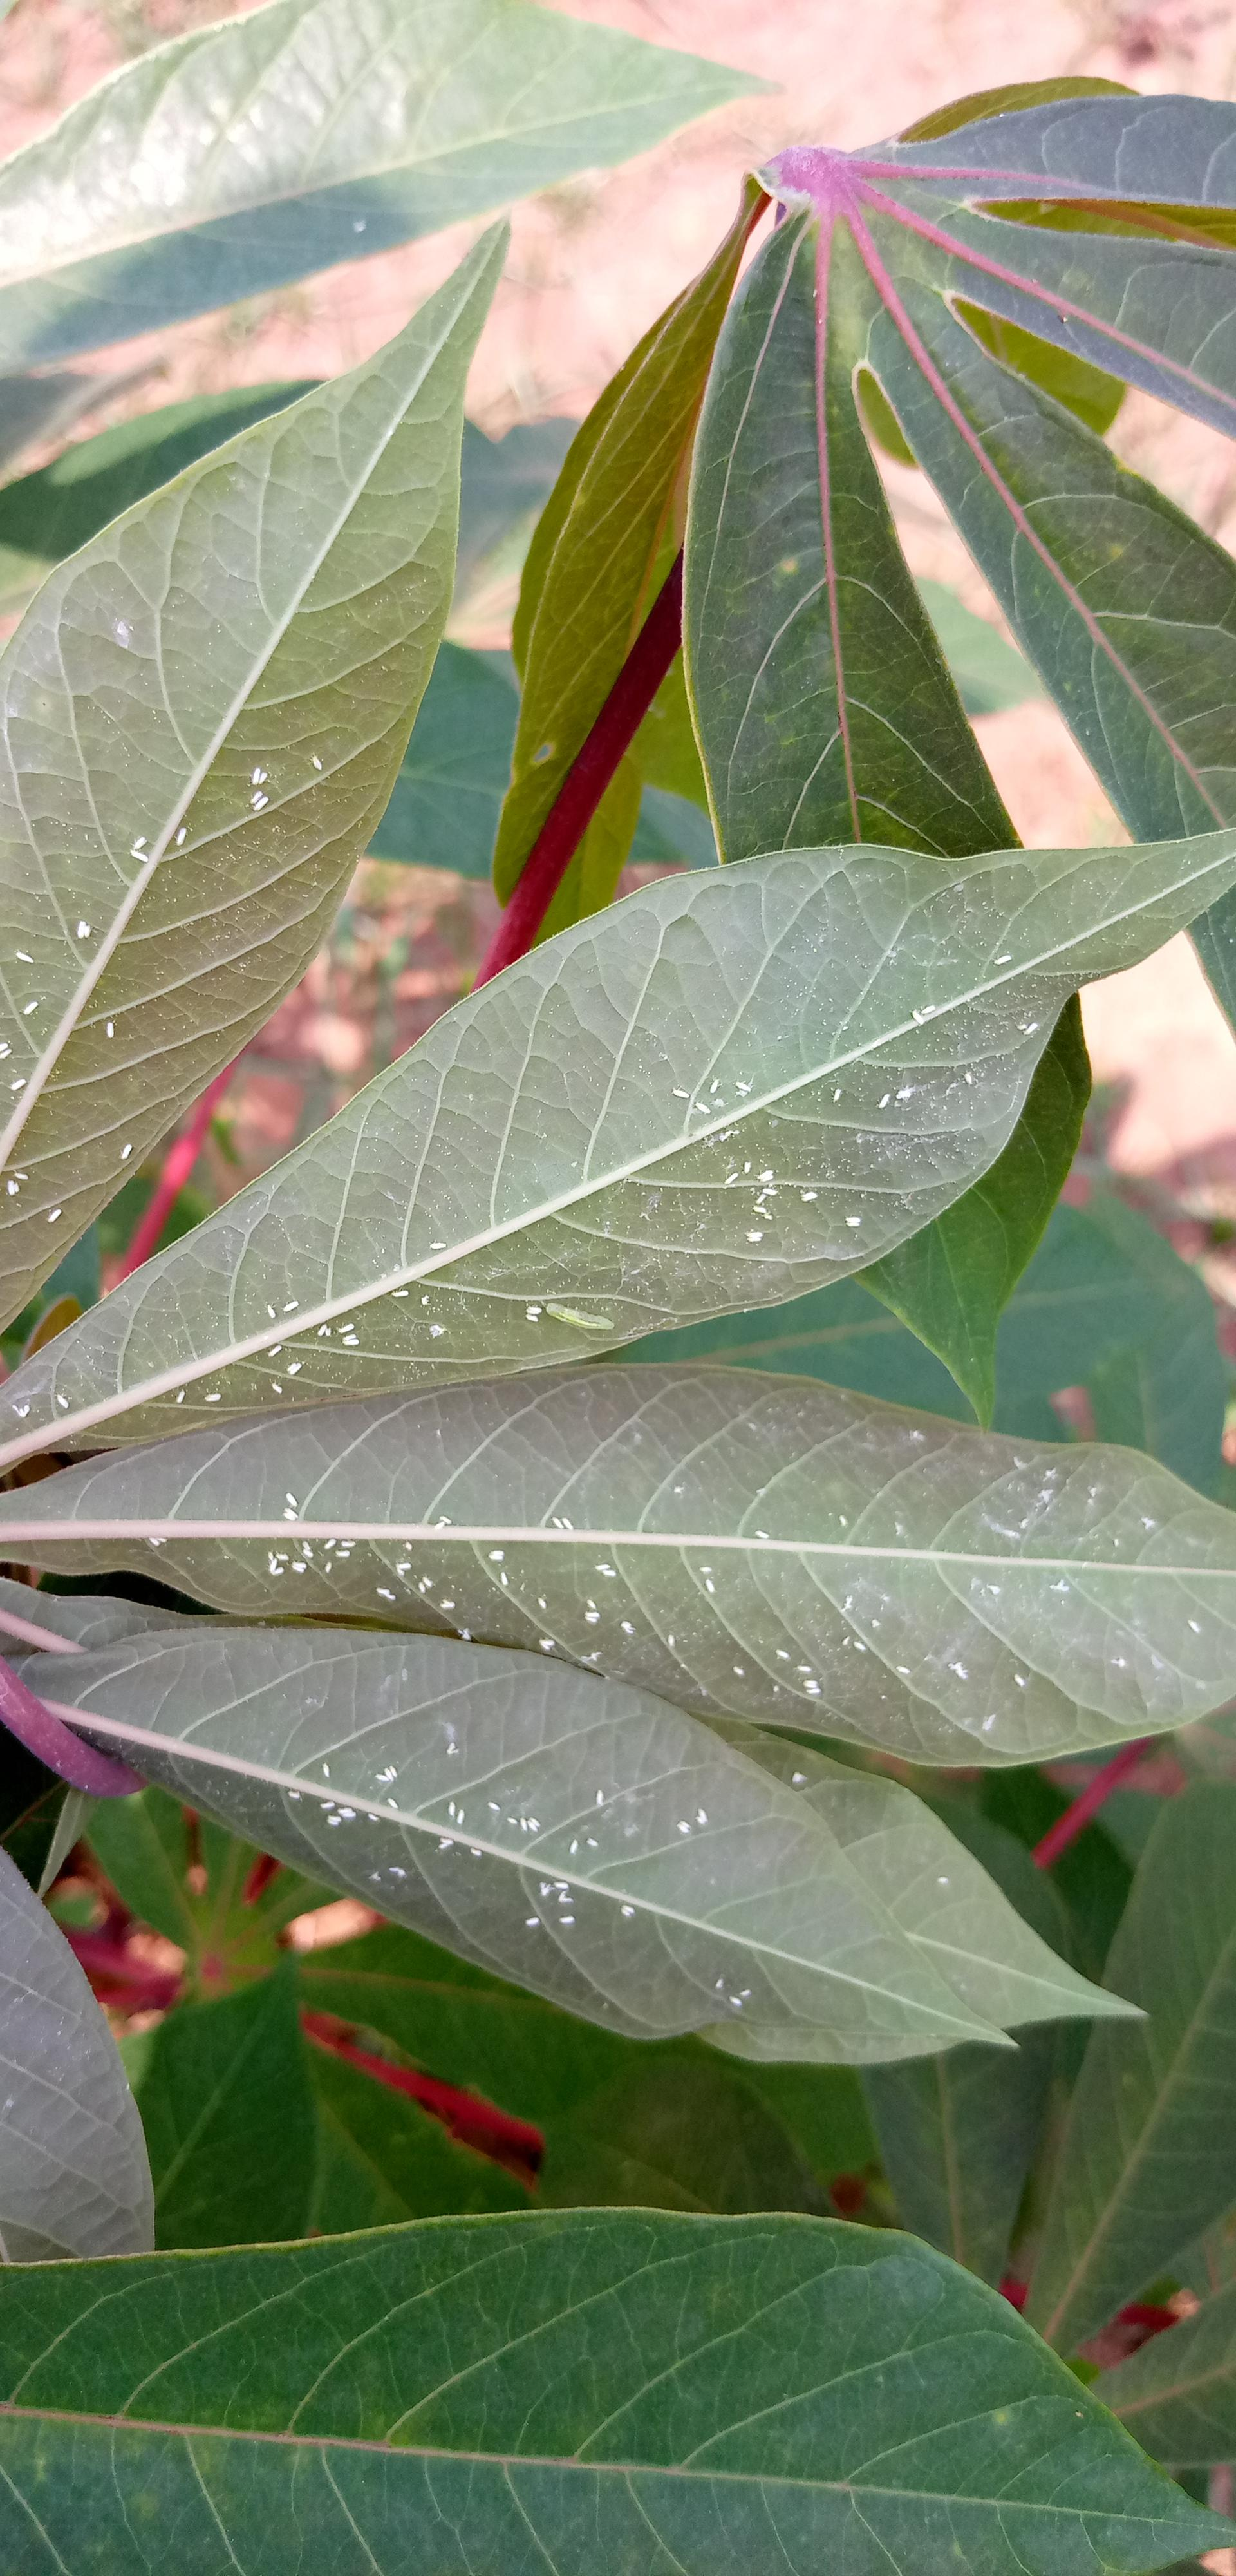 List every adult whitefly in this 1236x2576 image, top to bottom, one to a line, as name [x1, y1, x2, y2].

whitefly [308, 748, 327, 773]
whitefly [250, 765, 259, 788]
whitefly [259, 769, 269, 786]
whitefly [250, 790, 264, 805]
whitefly [252, 795, 270, 814]
whitefly [173, 825, 189, 849]
whitefly [131, 837, 149, 851]
whitefly [128, 848, 149, 865]
whitefly [75, 918, 84, 940]
whitefly [84, 923, 94, 939]
whitefly [11, 949, 35, 967]
whitefly [991, 953, 1015, 968]
whitefly [19, 999, 41, 1017]
whitefly [921, 1003, 936, 1017]
whitefly [908, 1008, 924, 1028]
whitefly [103, 1018, 119, 1042]
whitefly [1014, 1018, 1027, 1032]
whitefly [1024, 1021, 1042, 1039]
whitefly [959, 1070, 979, 1089]
whitefly [8, 1076, 26, 1094]
whitefly [707, 1077, 724, 1095]
whitefly [733, 1077, 752, 1094]
whitefly [831, 1084, 841, 1105]
whitefly [669, 1087, 692, 1102]
whitefly [894, 1087, 917, 1102]
whitefly [875, 1089, 892, 1113]
whitefly [693, 1100, 712, 1116]
whitefly [120, 1142, 134, 1161]
whitefly [741, 1160, 753, 1177]
whitefly [753, 1166, 774, 1183]
whitefly [12, 1170, 30, 1181]
whitefly [722, 1170, 739, 1185]
whitefly [2, 1176, 15, 1197]
whitefly [760, 1187, 780, 1198]
whitefly [798, 1188, 819, 1205]
whitefly [753, 1193, 768, 1207]
whitefly [44, 1204, 63, 1226]
whitefly [749, 1204, 769, 1216]
whitefly [845, 1215, 863, 1222]
whitefly [846, 1221, 861, 1229]
whitefly [743, 1230, 765, 1238]
whitefly [745, 1236, 763, 1244]
whitefly [426, 1238, 449, 1252]
whitefly [388, 1287, 409, 1302]
whitefly [281, 1298, 300, 1314]
whitefly [264, 1300, 277, 1323]
whitefly [523, 1304, 543, 1316]
whitefly [524, 1312, 539, 1324]
whitefly [313, 1320, 326, 1338]
whitefly [339, 1322, 357, 1334]
whitefly [326, 1326, 333, 1339]
whitefly [342, 1338, 361, 1350]
whitefly [264, 1340, 282, 1359]
whitefly [283, 1359, 303, 1377]
whitefly [268, 1379, 285, 1397]
whitefly [174, 1387, 187, 1406]
whitefly [198, 1387, 225, 1410]
whitefly [53, 1390, 73, 1412]
whitefly [7, 1399, 34, 1422]
whitefly [284, 1490, 301, 1508]
whitefly [281, 1506, 301, 1522]
whitefly [836, 1510, 850, 1529]
whitefly [437, 1513, 454, 1525]
whitefly [550, 1515, 565, 1529]
whitefly [560, 1515, 576, 1531]
whitefly [431, 1520, 445, 1531]
whitefly [754, 1528, 771, 1540]
whitefly [148, 1532, 169, 1549]
whitefly [323, 1537, 339, 1551]
whitefly [339, 1538, 360, 1551]
whitefly [403, 1539, 415, 1552]
whitefly [300, 1540, 314, 1551]
whitefly [302, 1547, 314, 1559]
whitefly [487, 1547, 507, 1555]
whitefly [334, 1549, 353, 1560]
whitefly [274, 1552, 290, 1562]
whitefly [488, 1554, 505, 1563]
whitefly [268, 1558, 285, 1577]
whitefly [290, 1559, 308, 1575]
whitefly [323, 1560, 334, 1579]
whitefly [393, 1560, 415, 1577]
whitefly [592, 1562, 612, 1571]
whitefly [697, 1564, 716, 1573]
whitefly [600, 1568, 619, 1577]
whitefly [498, 1569, 512, 1589]
whitefly [421, 1574, 436, 1589]
whitefly [702, 1577, 720, 1595]
whitefly [1044, 1578, 1072, 1593]
whitefly [417, 1579, 428, 1595]
whitefly [373, 1585, 400, 1604]
whitefly [534, 1593, 550, 1614]
whitefly [438, 1596, 457, 1611]
whitefly [583, 1596, 599, 1611]
whitefly [583, 1611, 603, 1618]
whitefly [584, 1616, 601, 1625]
whitefly [1183, 1616, 1201, 1636]
whitefly [617, 1619, 637, 1636]
whitefly [456, 1624, 473, 1642]
whitefly [664, 1632, 680, 1649]
whitefly [534, 1636, 557, 1653]
whitefly [850, 1640, 867, 1653]
whitefly [772, 1647, 789, 1661]
whitefly [578, 1647, 604, 1665]
whitefly [946, 1659, 975, 1682]
whitefly [793, 1662, 814, 1674]
whitefly [730, 1662, 745, 1679]
whitefly [892, 1664, 913, 1676]
whitefly [1011, 1671, 1026, 1689]
whitefly [801, 1678, 821, 1689]
whitefly [805, 1687, 822, 1696]
whitefly [443, 1741, 464, 1758]
whitefly [320, 1760, 332, 1779]
whitefly [382, 1764, 395, 1783]
whitefly [388, 1764, 401, 1779]
whitefly [787, 1768, 810, 1785]
whitefly [372, 1772, 388, 1781]
whitefly [593, 1786, 606, 1810]
whitefly [285, 1788, 303, 1802]
whitefly [386, 1797, 398, 1810]
whitefly [485, 1797, 501, 1812]
whitefly [317, 1799, 337, 1808]
whitefly [445, 1799, 457, 1817]
whitefly [693, 1804, 714, 1826]
whitefly [335, 1805, 353, 1812]
whitefly [454, 1806, 467, 1825]
whitefly [366, 1810, 382, 1824]
whitefly [339, 1811, 358, 1819]
whitefly [323, 1813, 342, 1828]
whitefly [519, 1814, 527, 1833]
whitefly [527, 1814, 544, 1833]
whitefly [504, 1815, 517, 1827]
whitefly [675, 1819, 694, 1838]
whitefly [433, 1835, 456, 1851]
whitefly [585, 1835, 602, 1849]
whitefly [567, 1838, 580, 1857]
whitefly [469, 1846, 486, 1859]
whitefly [388, 1866, 407, 1880]
whitefly [935, 1873, 951, 1886]
whitefly [552, 1879, 573, 1890]
whitefly [536, 1881, 554, 1897]
whitefly [554, 1888, 579, 1906]
whitefly [617, 1902, 637, 1918]
whitefly [523, 1911, 543, 1928]
whitefly [556, 1914, 577, 1927]
whitefly [713, 1975, 726, 1991]
whitefly [739, 1987, 754, 1998]
whitefly [726, 1993, 744, 2009]